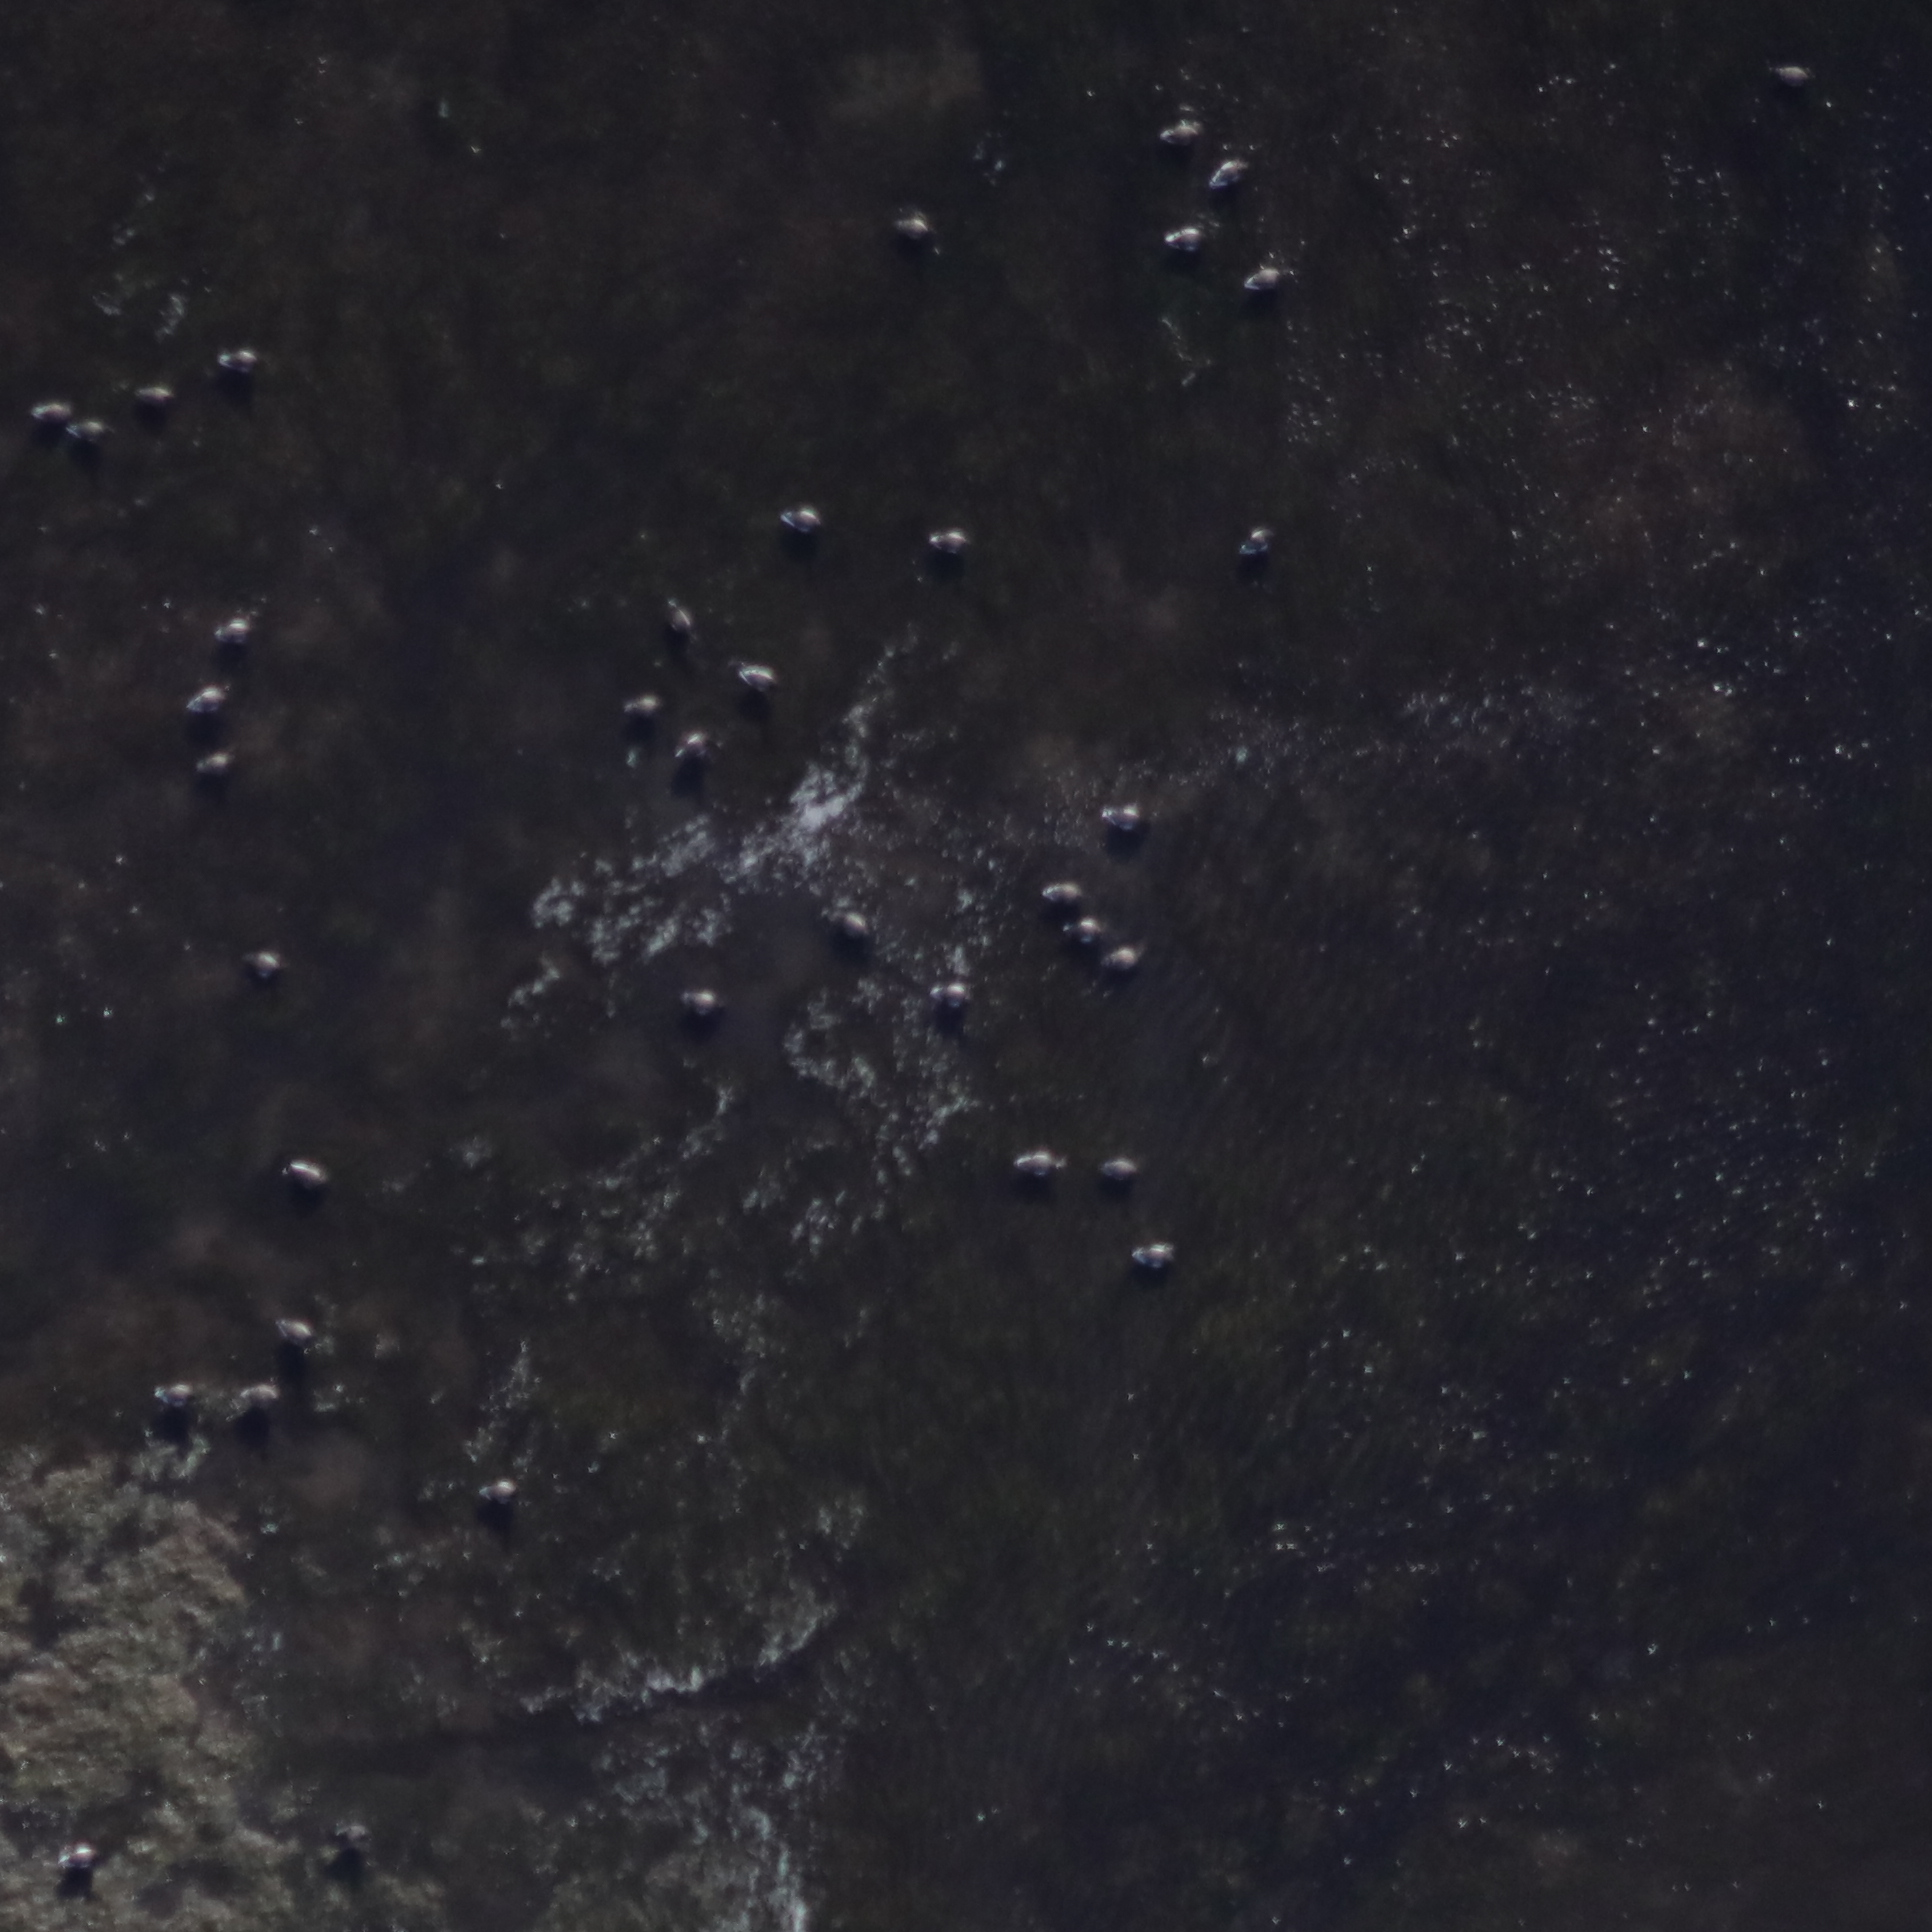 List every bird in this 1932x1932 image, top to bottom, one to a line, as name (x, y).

brant (1186, 127)
brant (1233, 170)
brant (905, 228)
brant (1190, 241)
brant (1268, 275)
brant (235, 354)
brant (161, 392)
brant (50, 406)
brant (88, 433)
brant (805, 521)
brant (1250, 534)
brant (953, 535)
brant (682, 617)
brant (238, 632)
brant (757, 677)
brant (207, 698)
brant (646, 707)
brant (698, 746)
brant (217, 765)
brant (1120, 814)
brant (1068, 892)
brant (1086, 924)
brant (851, 927)
brant (1115, 954)
brant (261, 964)
brant (953, 991)
brant (707, 1001)
brant (1042, 1160)
brant (1122, 1175)
brant (314, 1176)
brant (1161, 1253)
brant (304, 1330)
brant (267, 1391)
brant (167, 1396)
brant (500, 1494)
brant (355, 1840)
brant (81, 1859)